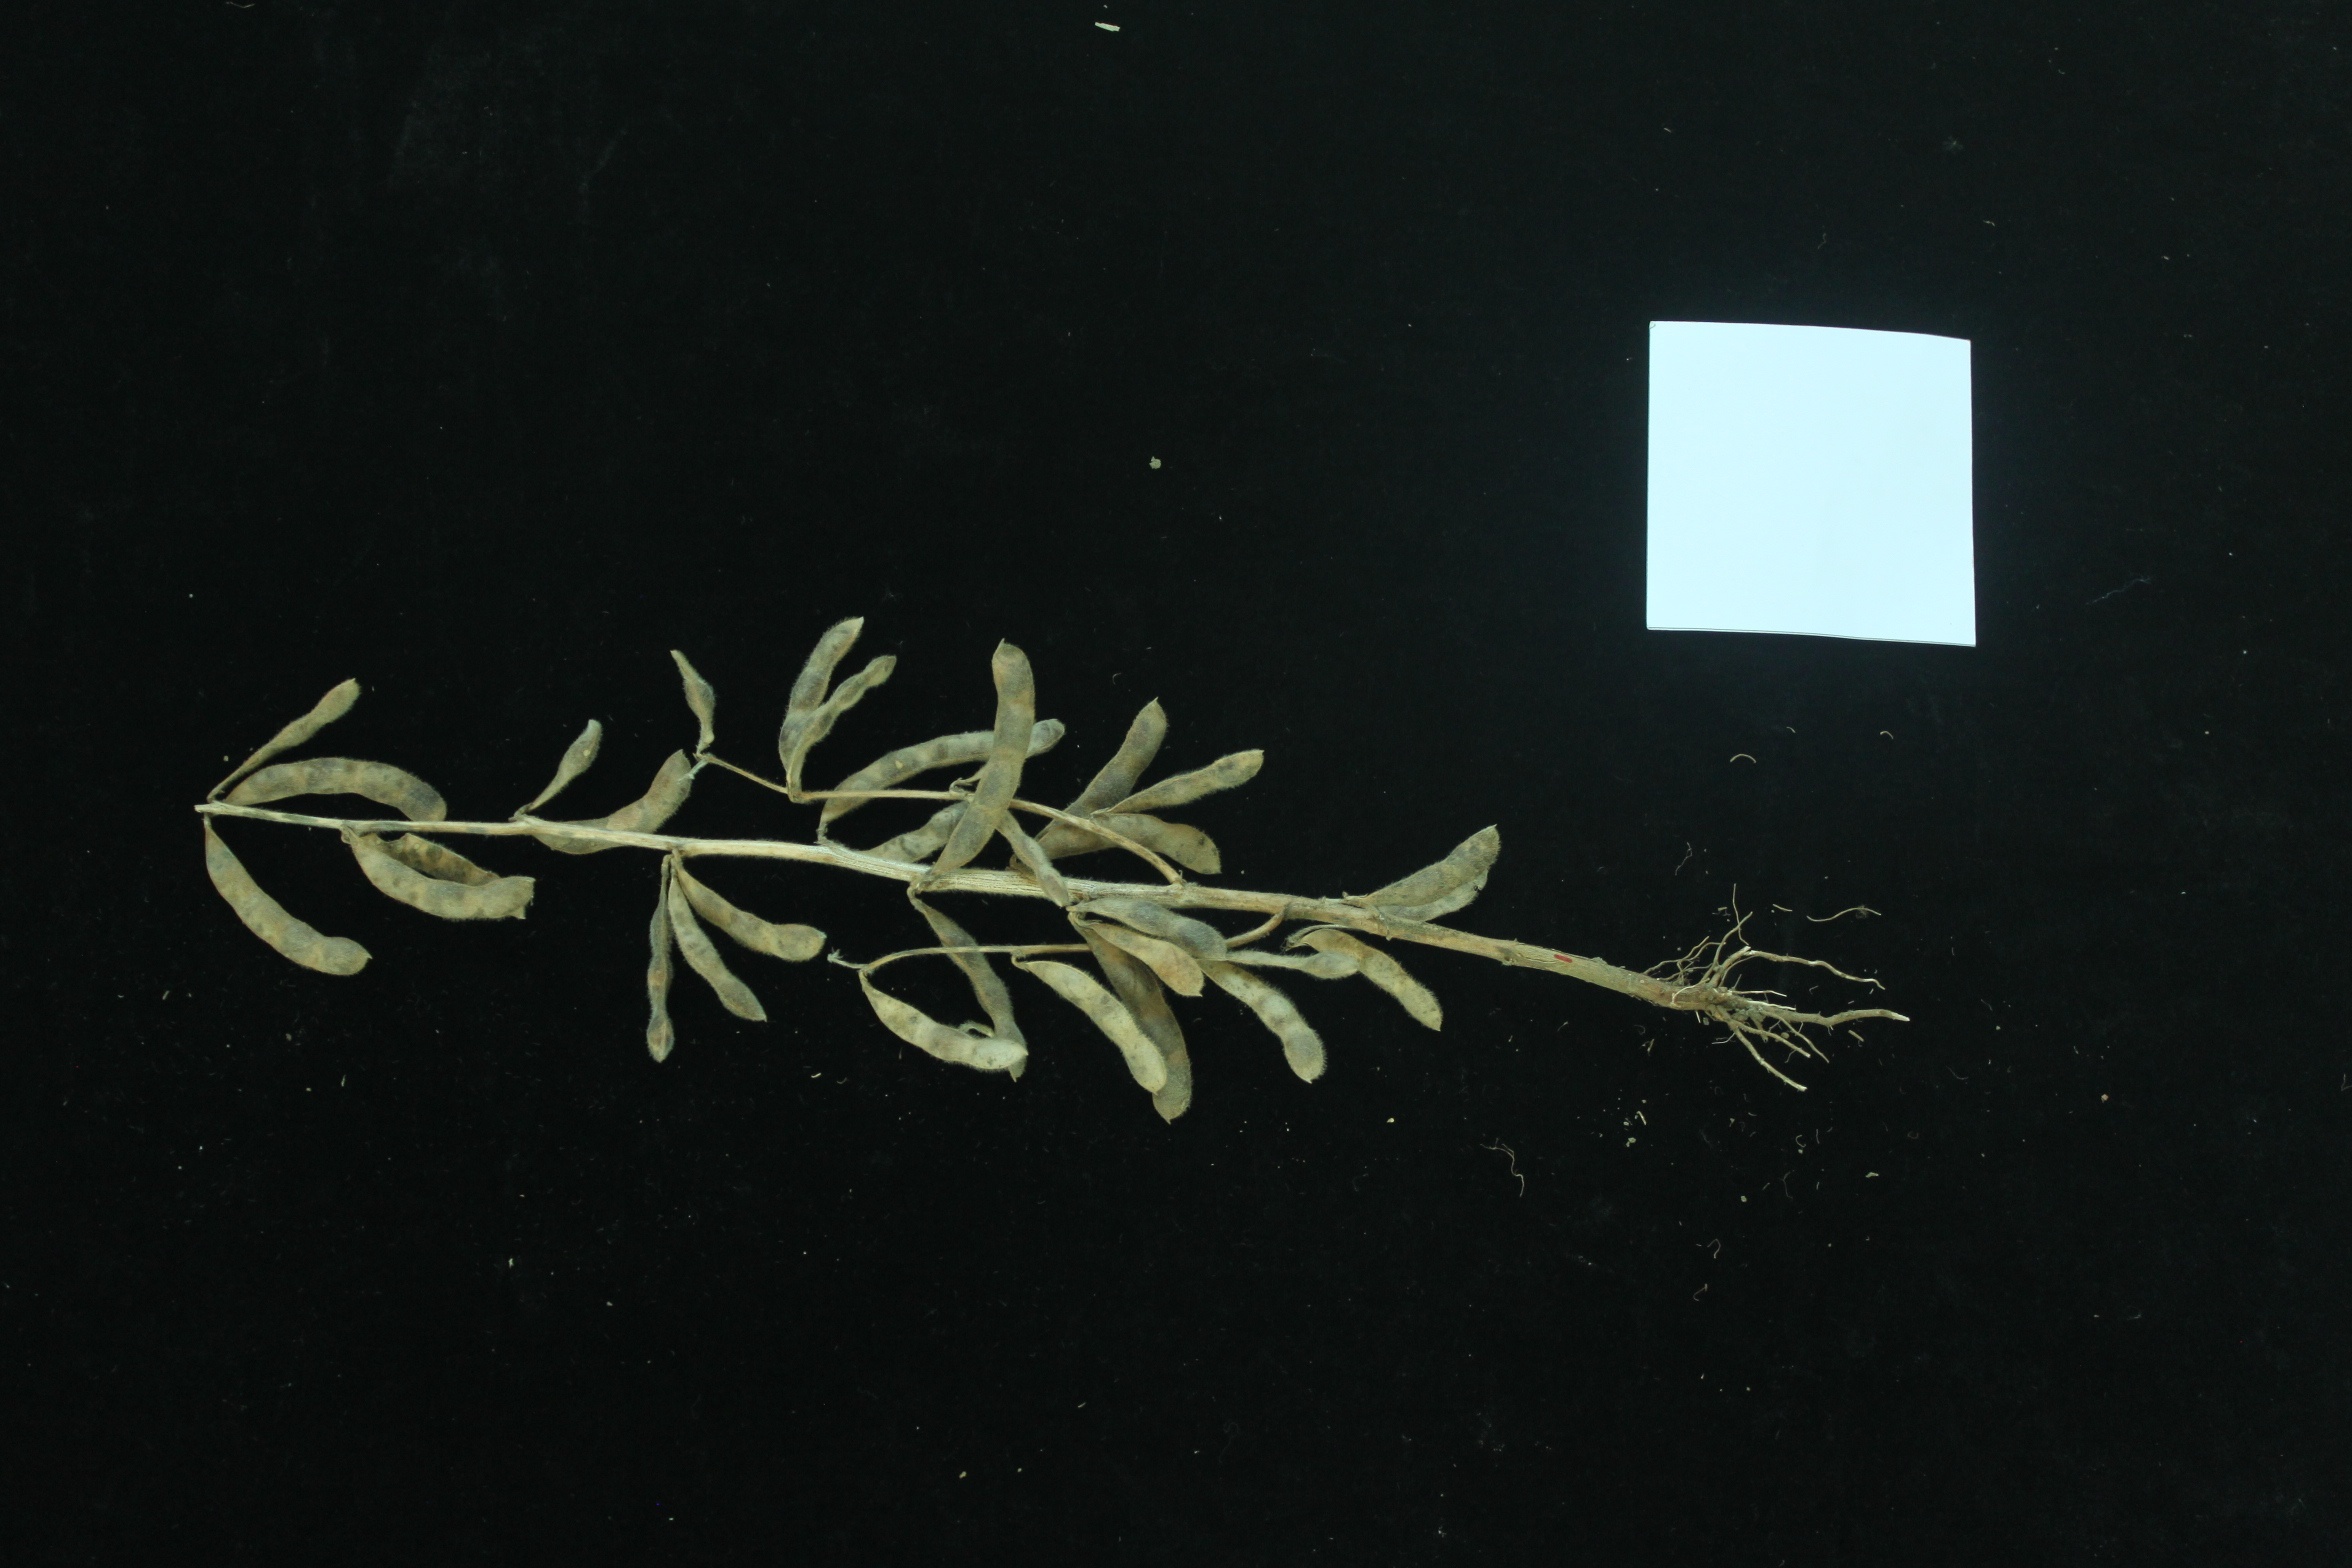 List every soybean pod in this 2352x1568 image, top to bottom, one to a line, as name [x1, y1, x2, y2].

soybean pod [777, 619, 862, 782]
soybean pod [919, 643, 1035, 893]
soybean pod [672, 654, 715, 757]
soybean pod [788, 656, 894, 806]
soybean pod [208, 680, 359, 798]
soybean pod [1031, 699, 1168, 839]
soybean pod [523, 721, 602, 810]
soybean pod [820, 722, 1064, 825]
soybean pod [521, 751, 691, 856]
soybean pod [1094, 751, 1261, 815]
soybean pod [220, 759, 446, 824]
soybean pod [846, 803, 967, 862]
soybean pod [1094, 814, 1220, 876]
soybean pod [203, 818, 370, 977]
soybean pod [996, 819, 1071, 904]
soybean pod [1343, 825, 1499, 908]
soybean pod [1038, 828, 1114, 860]
soybean pod [345, 833, 533, 920]
soybean pod [367, 837, 496, 885]
soybean pod [674, 854, 827, 962]
soybean pod [645, 858, 674, 1063]
soybean pod [670, 865, 765, 1021]
soybean pod [1073, 898, 1226, 963]
soybean pod [914, 907, 1022, 1079]
soybean pod [1073, 920, 1201, 996]
soybean pod [1077, 924, 1187, 1124]
soybean pod [1300, 930, 1440, 1034]
soybean pod [1223, 951, 1364, 977]
soybean pod [1013, 957, 1168, 1098]
soybean pod [1193, 959, 1324, 1083]
soybean pod [859, 971, 1027, 1072]